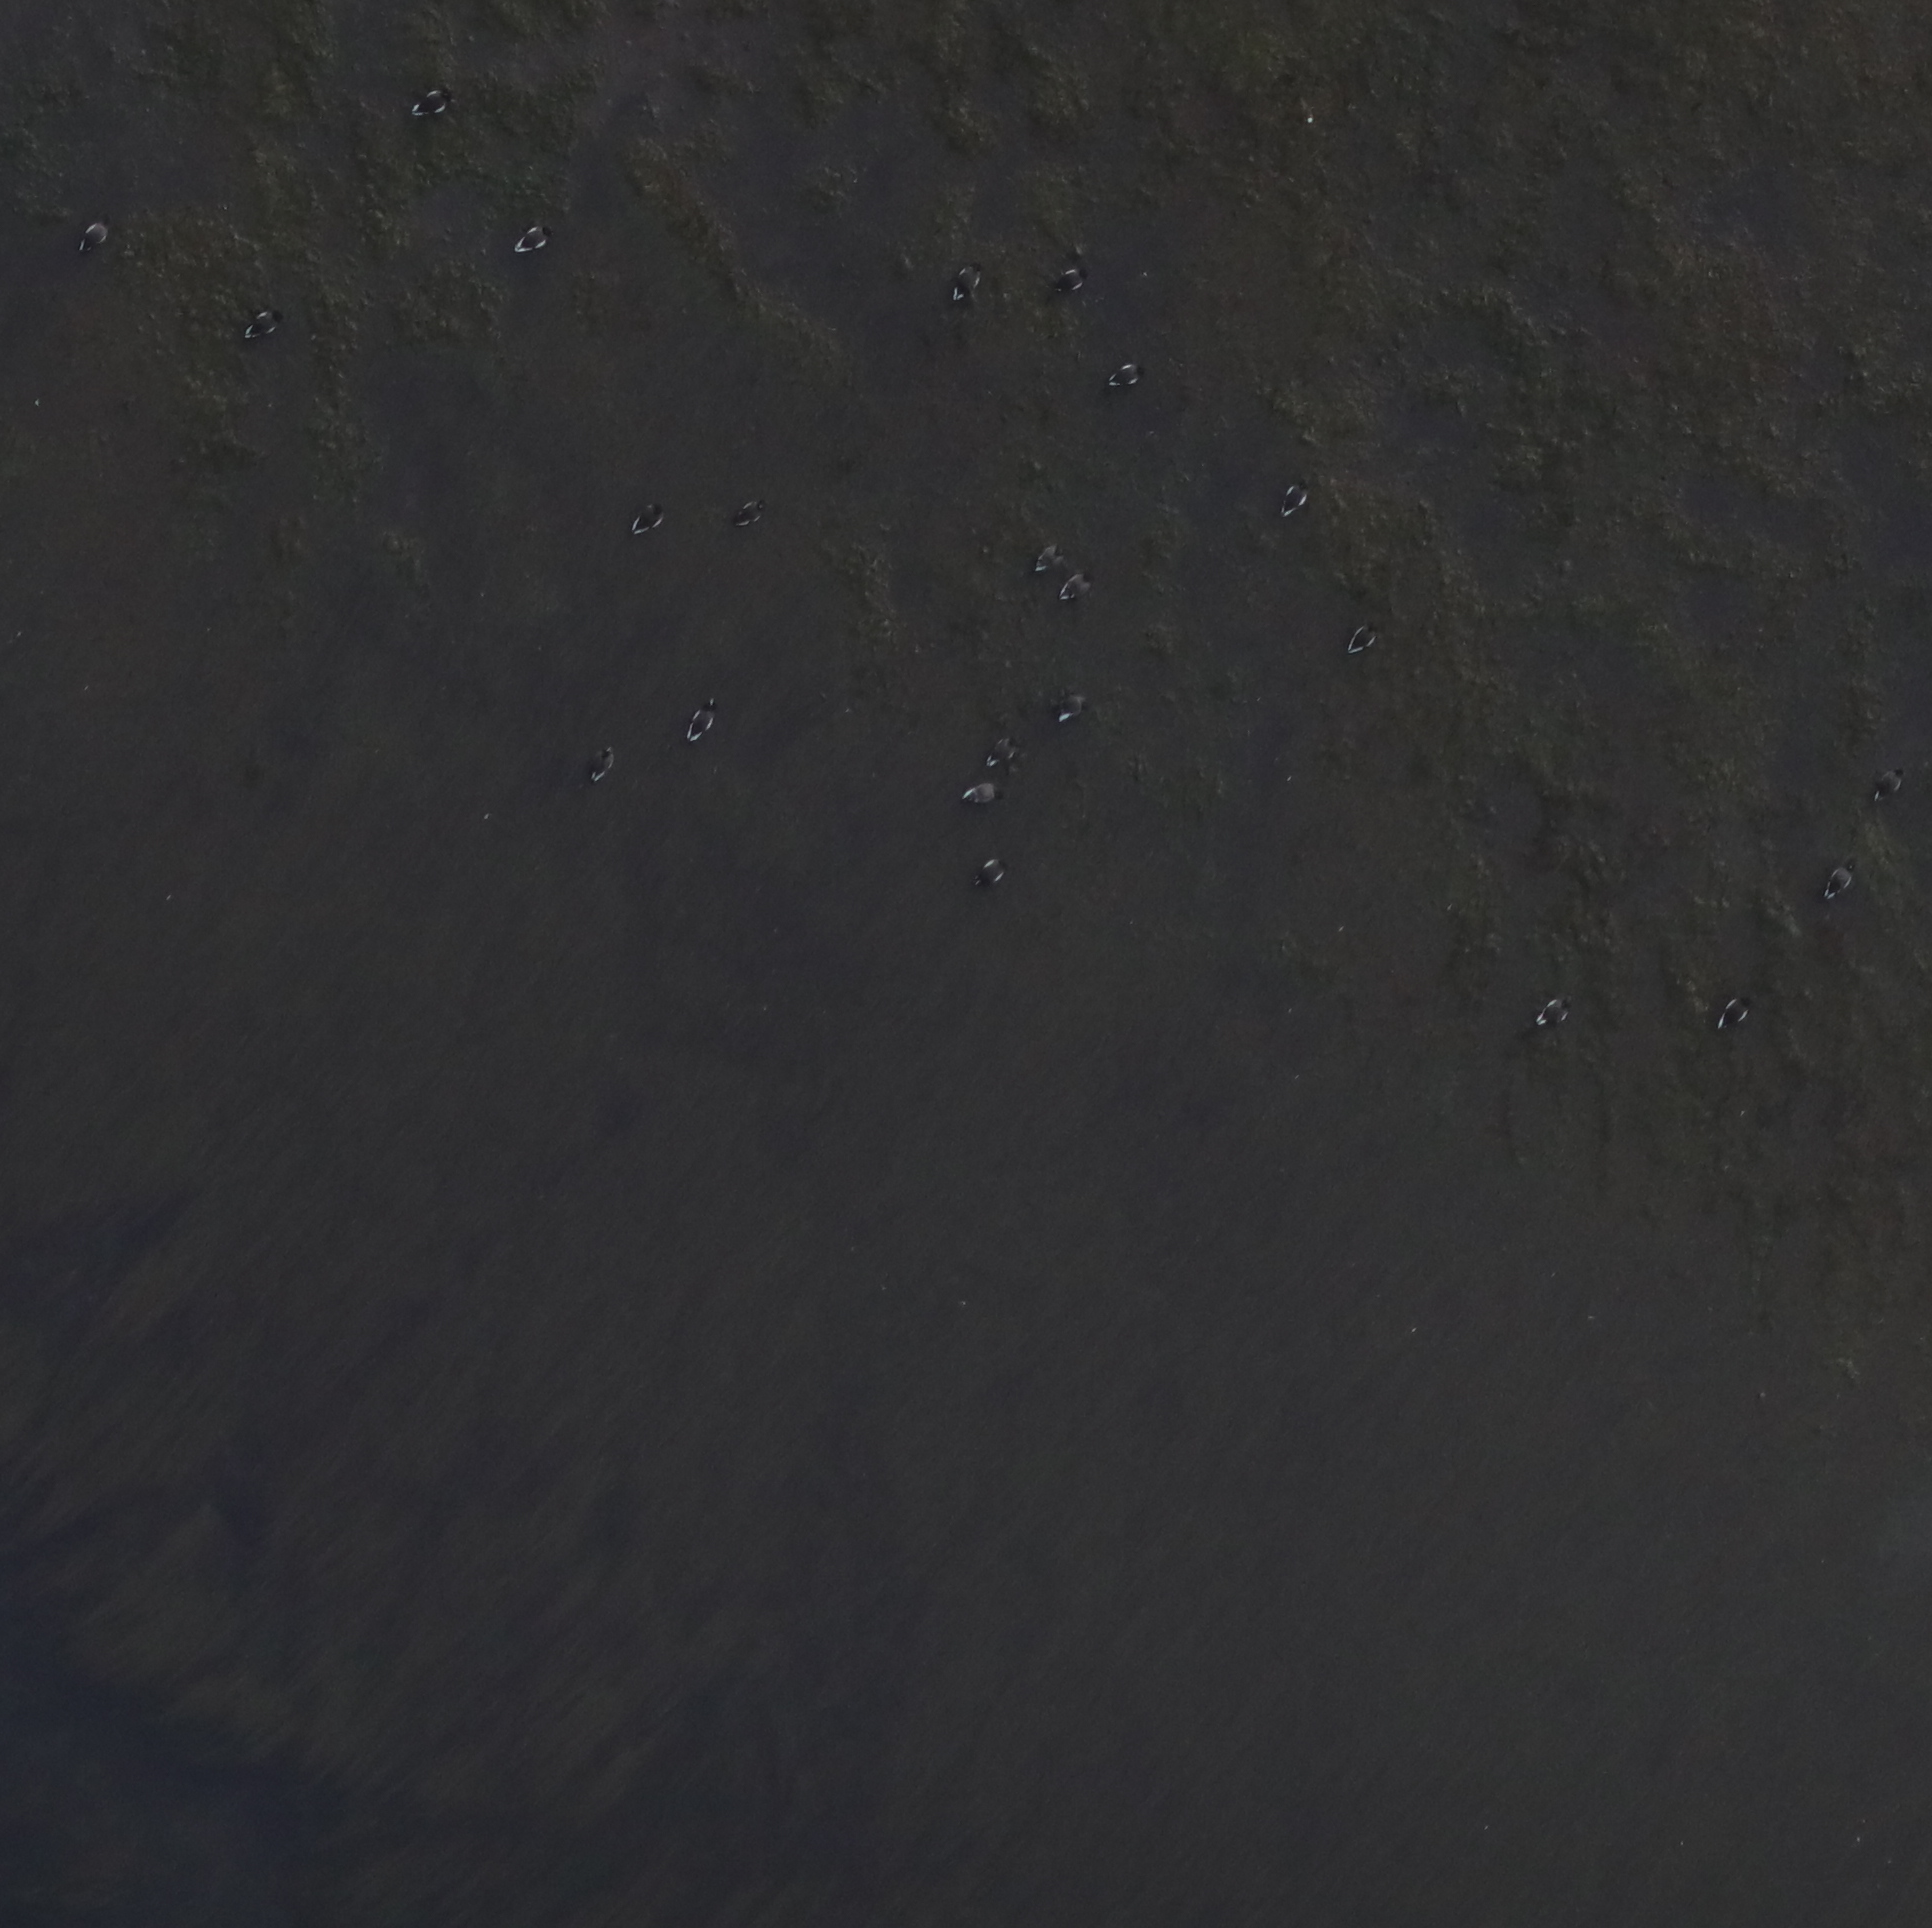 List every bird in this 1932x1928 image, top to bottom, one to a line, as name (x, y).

brant (435, 103)
brant (94, 235)
brant (532, 237)
brant (967, 281)
brant (1069, 281)
brant (261, 323)
brant (1125, 375)
brant (1295, 496)
brant (751, 510)
brant (650, 520)
brant (1050, 556)
brant (1074, 586)
brant (1365, 635)
brant (1071, 707)
brant (701, 722)
brant (1004, 750)
brant (600, 764)
brant (1888, 782)
brant (983, 795)
brant (992, 874)
brant (1839, 879)
brant (1553, 1010)
brant (1735, 1010)